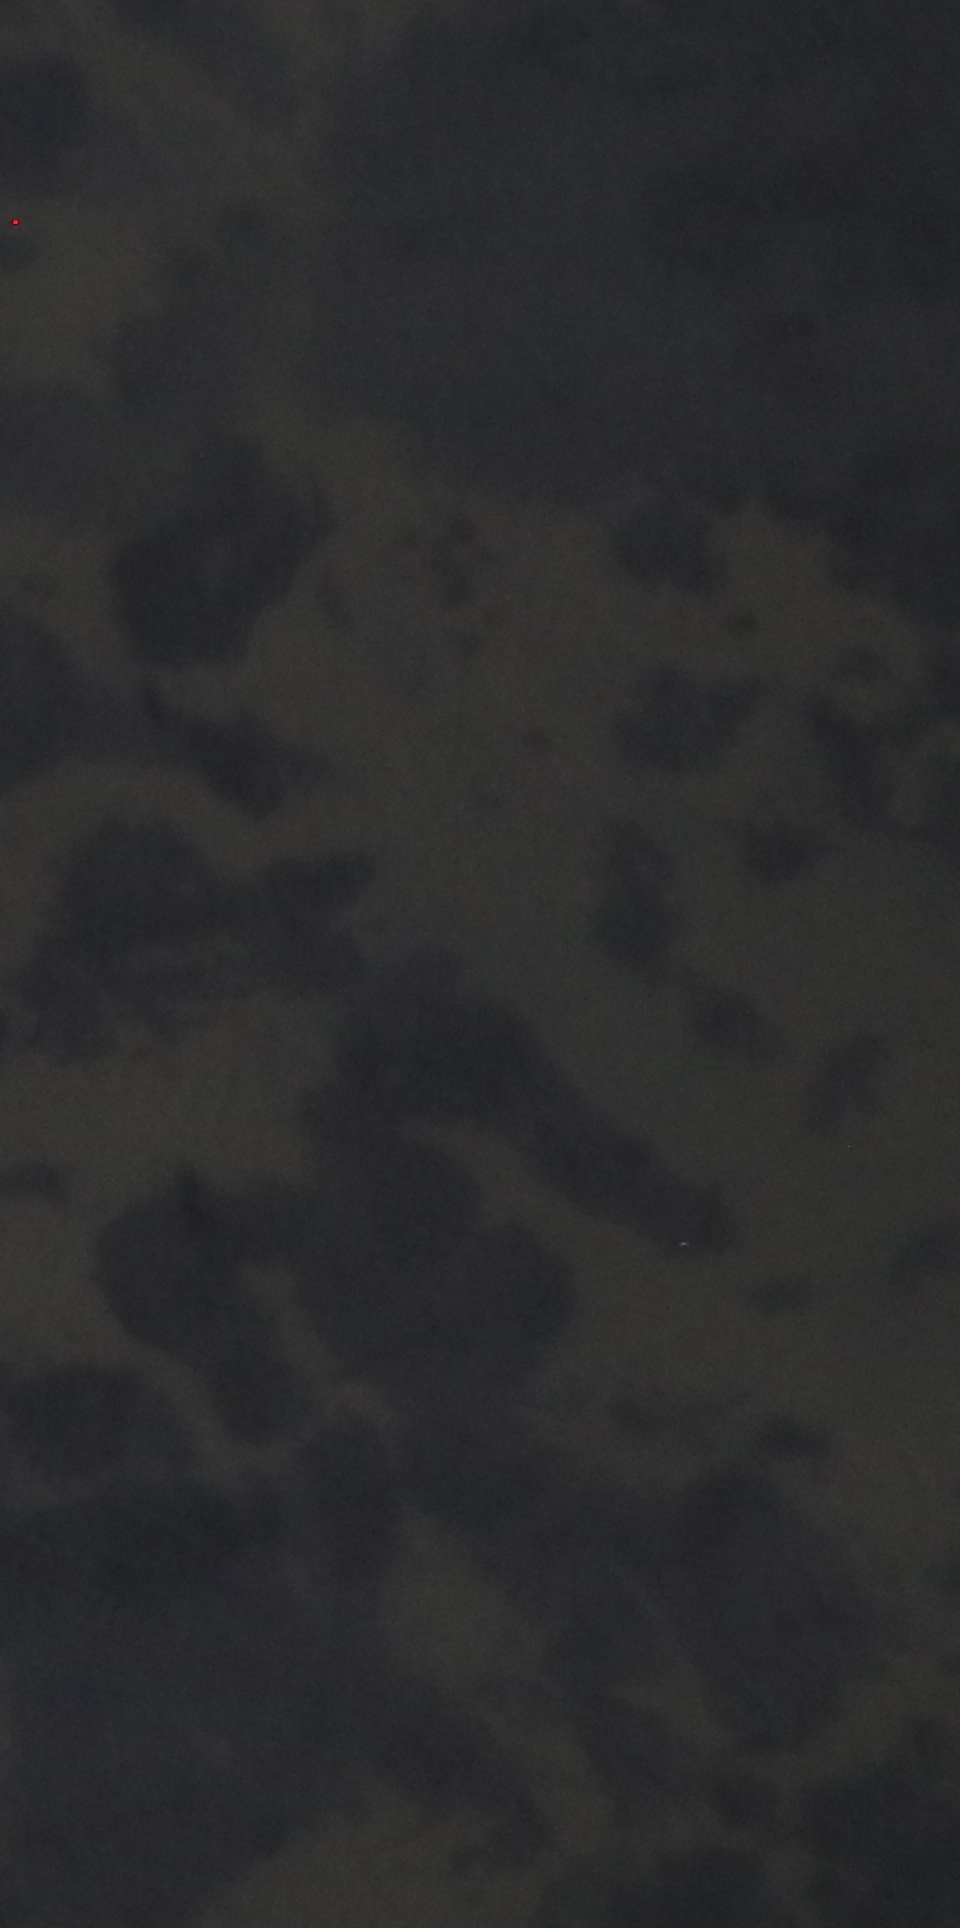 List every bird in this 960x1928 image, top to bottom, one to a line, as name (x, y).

None